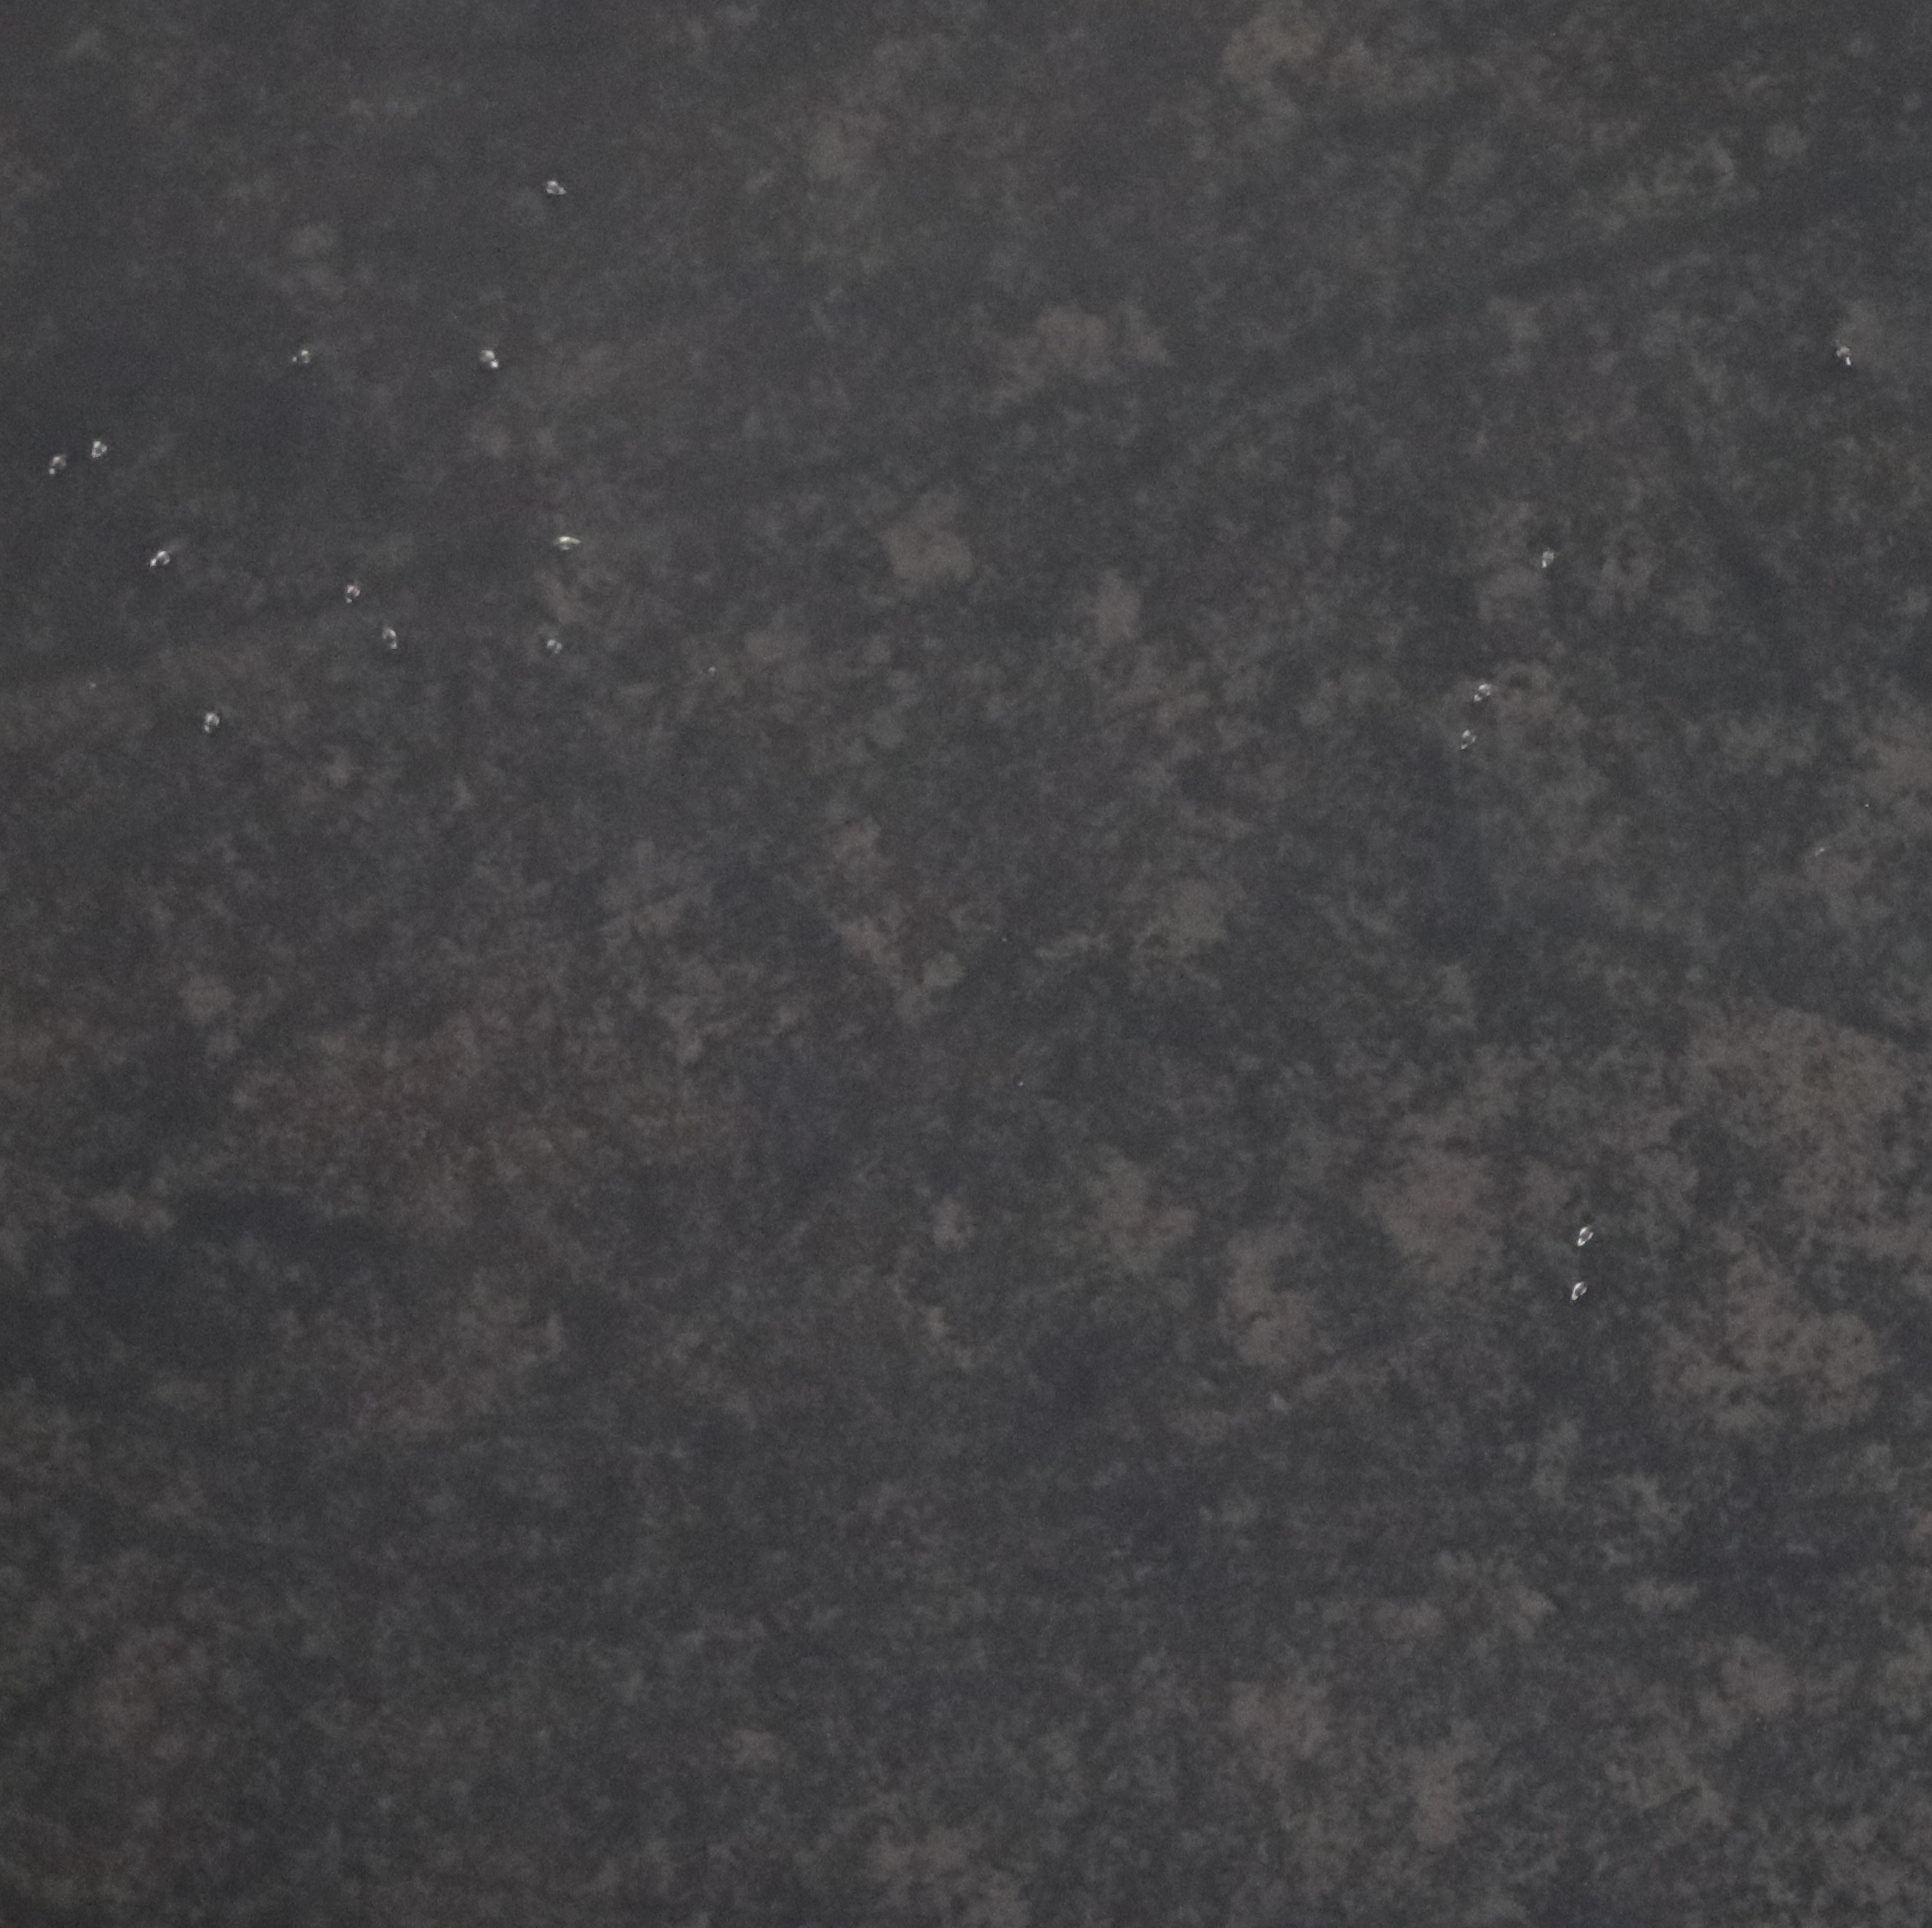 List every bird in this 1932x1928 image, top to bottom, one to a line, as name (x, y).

brant (558, 185)
brant (1848, 355)
brant (301, 356)
brant (489, 366)
brant (104, 445)
brant (56, 462)
brant (582, 542)
brant (1547, 557)
brant (156, 560)
brant (354, 595)
brant (390, 644)
brant (566, 644)
brant (1485, 693)
brant (217, 714)
brant (1463, 738)
brant (1583, 1232)
brant (1577, 1284)